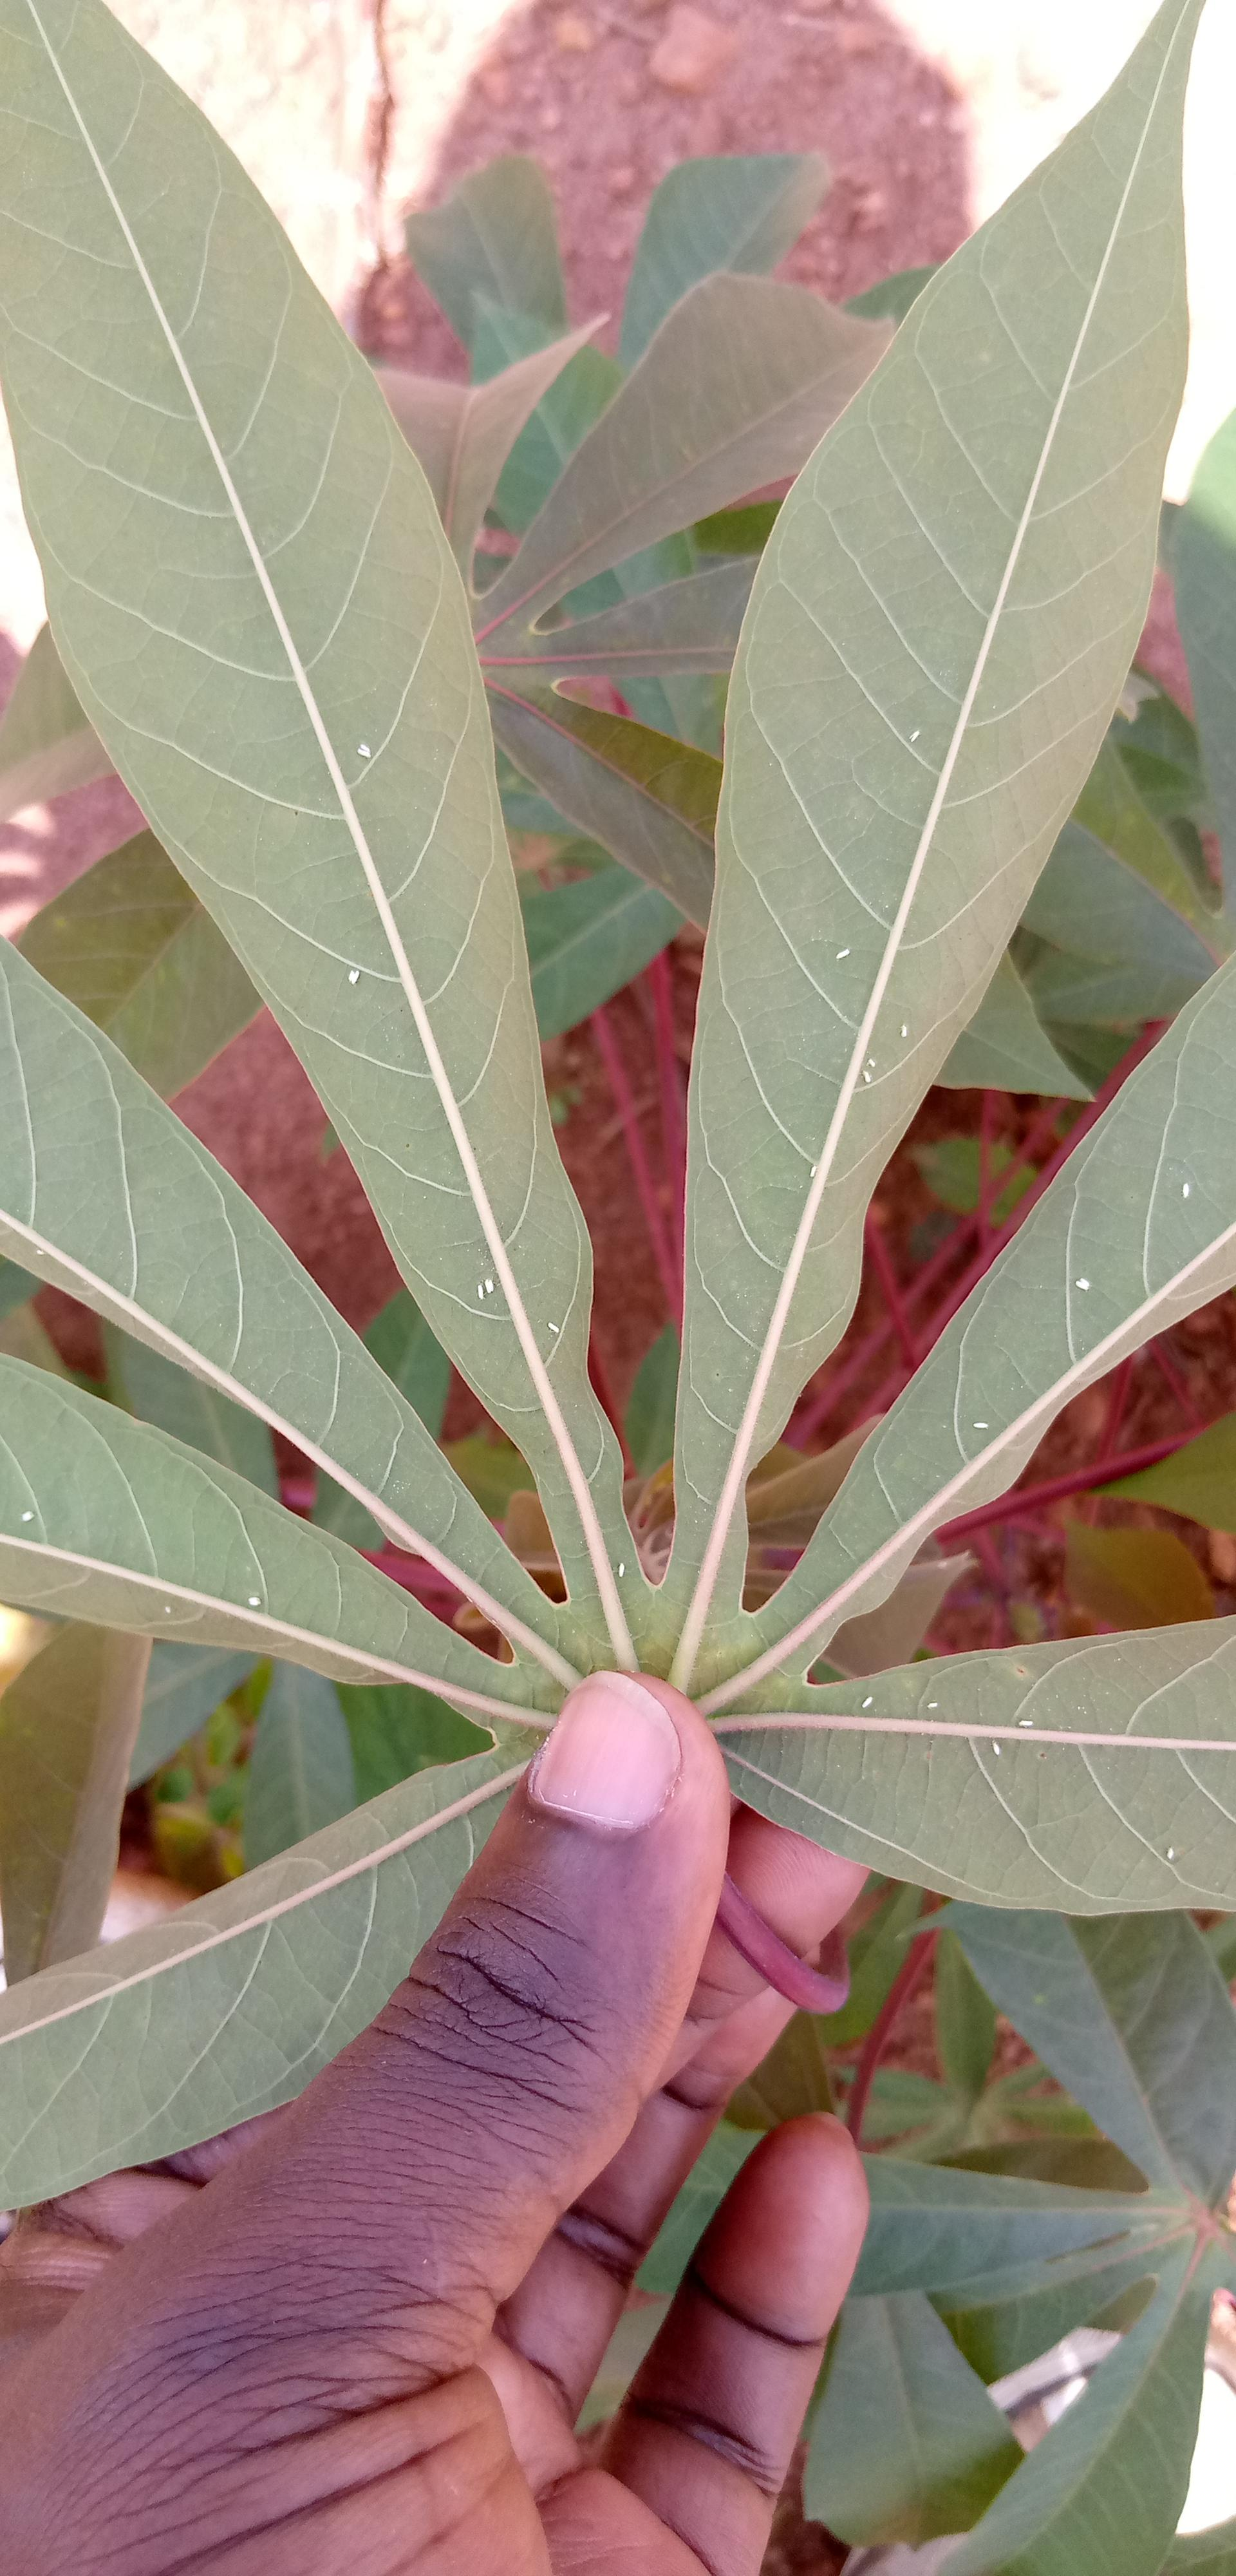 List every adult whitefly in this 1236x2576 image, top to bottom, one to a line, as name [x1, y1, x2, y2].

whitefly [908, 728, 921, 743]
whitefly [357, 743, 373, 752]
whitefly [355, 747, 371, 759]
whitefly [834, 947, 851, 960]
whitefly [348, 969, 353, 983]
whitefly [353, 969, 359, 986]
whitefly [898, 1023, 909, 1039]
whitefly [861, 1068, 873, 1084]
whitefly [809, 1163, 817, 1179]
whitefly [1181, 1180, 1192, 1201]
whitefly [1078, 1276, 1091, 1288]
whitefly [484, 1277, 504, 1294]
whitefly [1074, 1279, 1090, 1292]
whitefly [476, 1283, 485, 1301]
whitefly [547, 1320, 560, 1334]
whitefly [971, 1419, 991, 1430]
whitefly [21, 1510, 36, 1524]
whitefly [617, 1562, 625, 1577]
whitefly [247, 1594, 262, 1609]
whitefly [860, 1696, 875, 1708]
whitefly [925, 1700, 940, 1710]
whitefly [1017, 1718, 1035, 1728]
whitefly [991, 1738, 1002, 1757]
whitefly [1165, 1845, 1177, 1861]